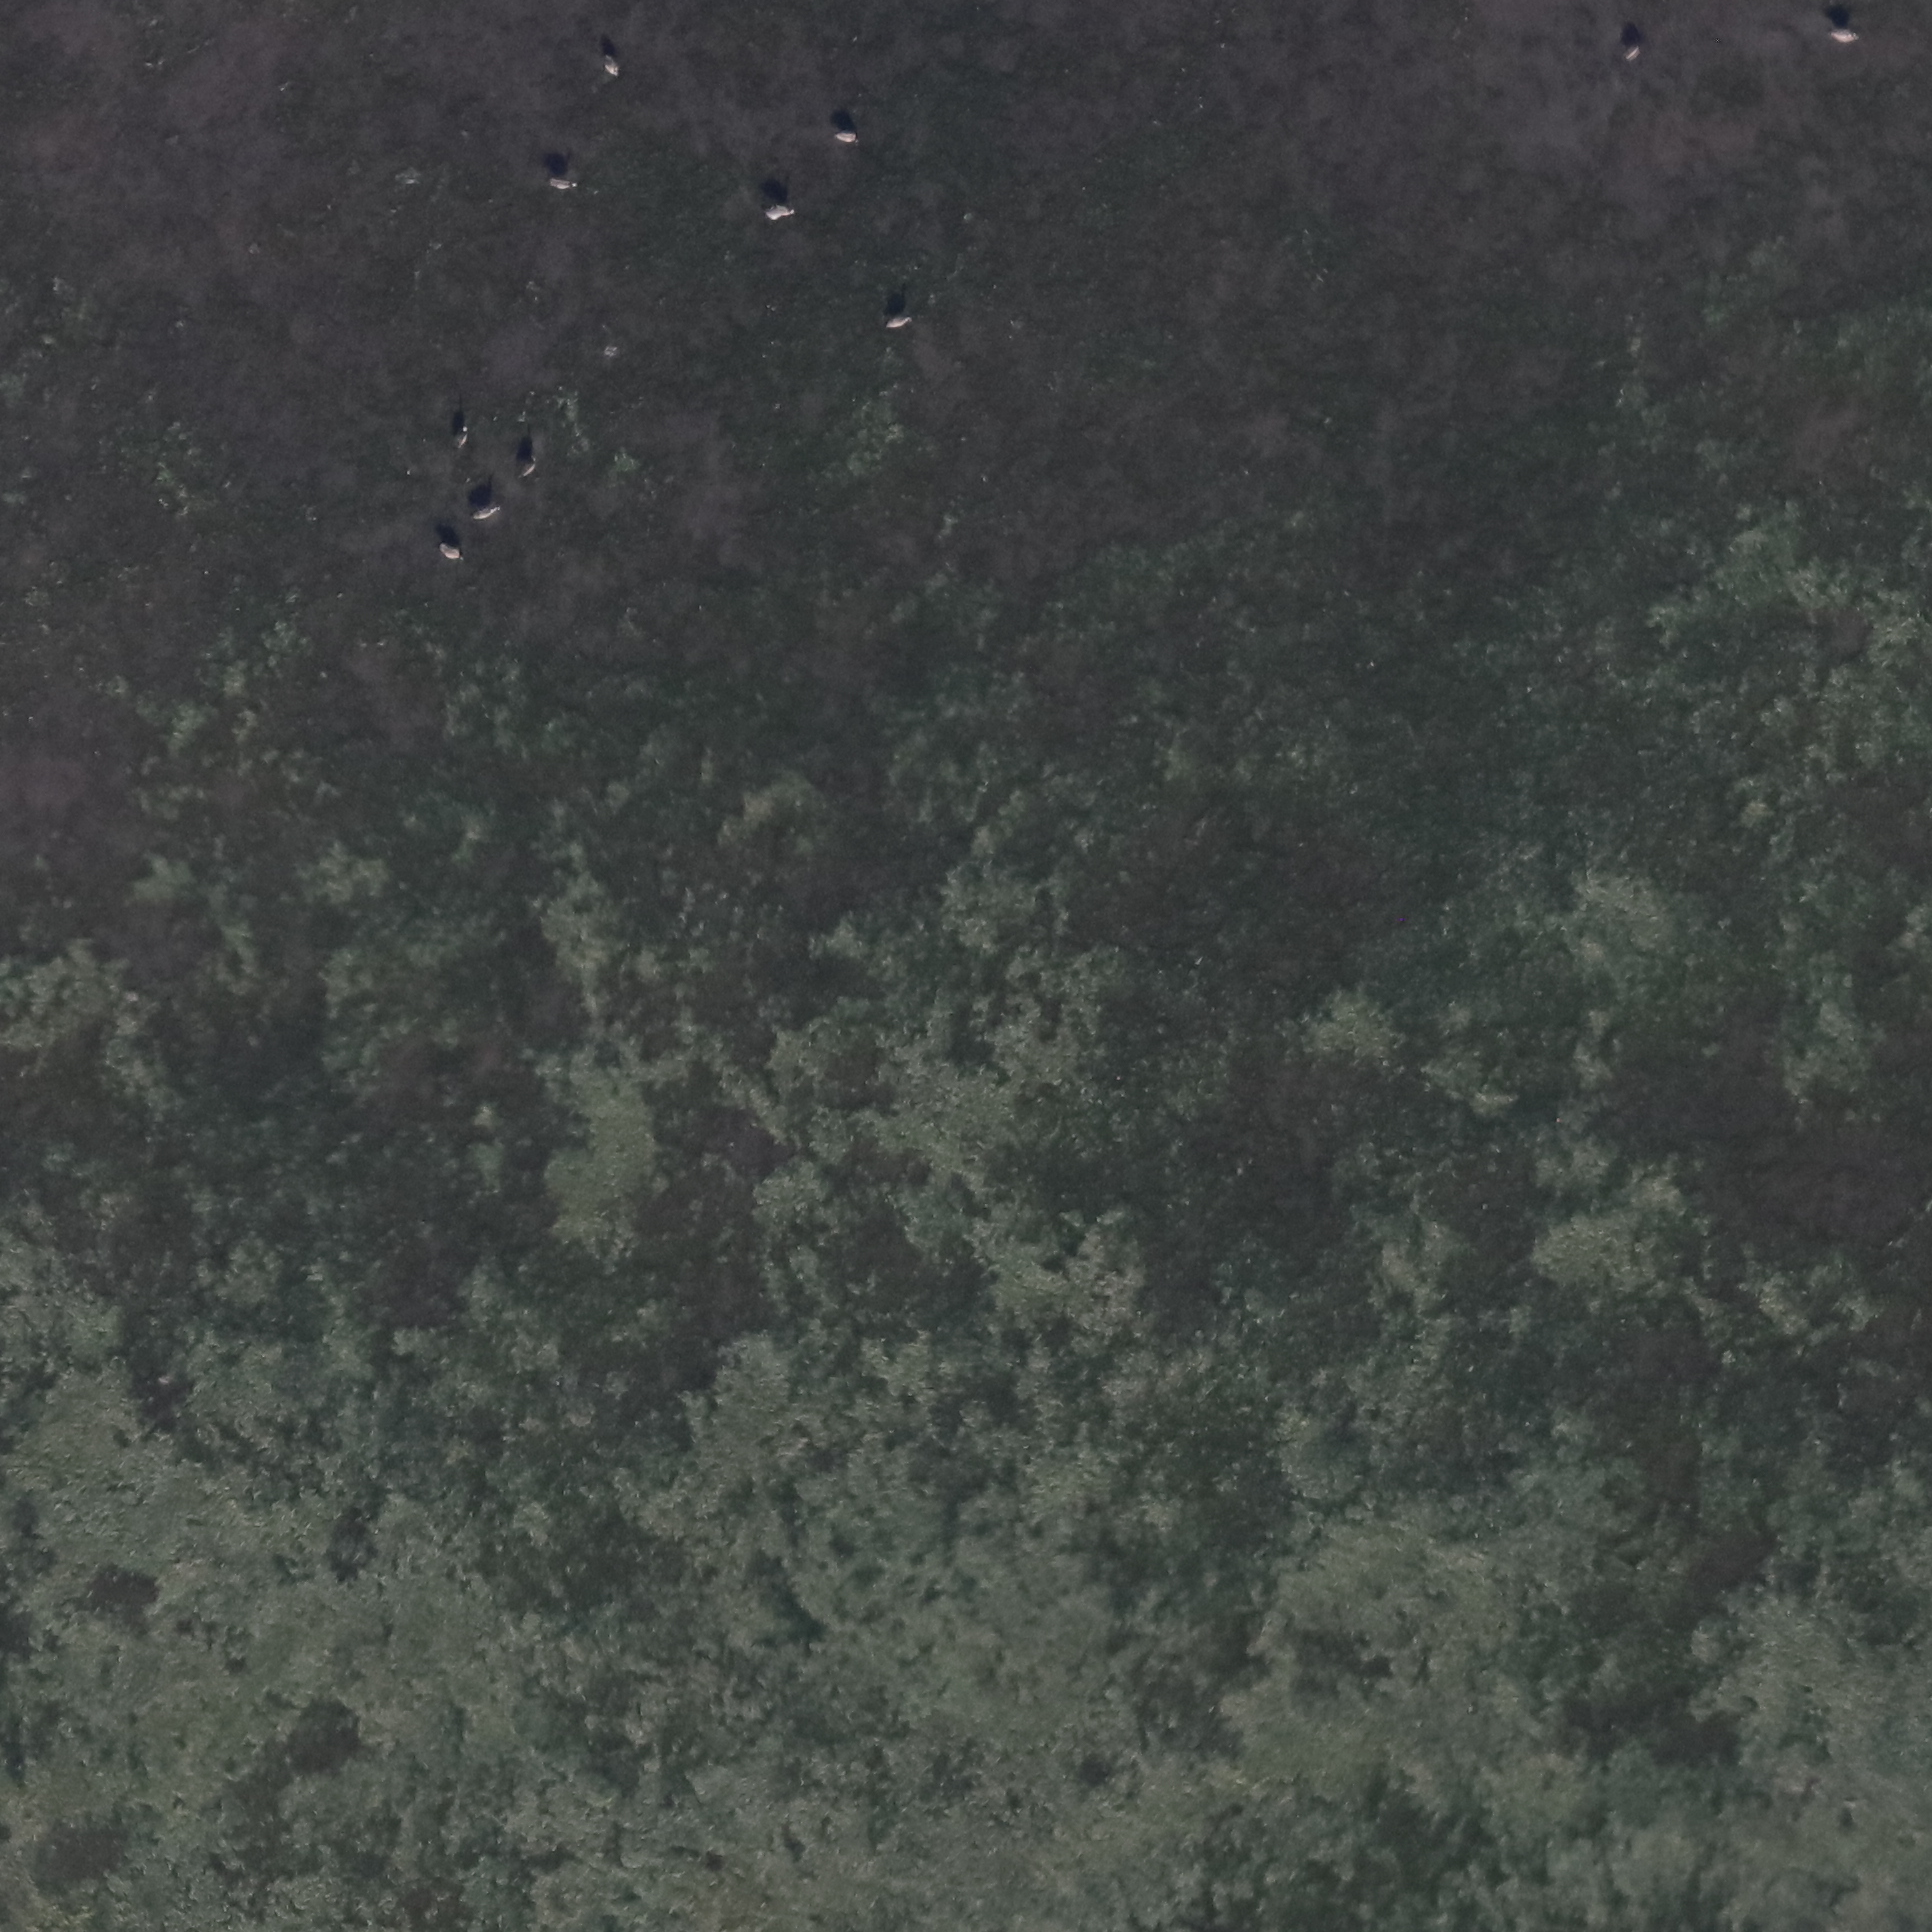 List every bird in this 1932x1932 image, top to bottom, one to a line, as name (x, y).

Canada goose (1845, 35)
Canada goose (1632, 52)
Canada goose (613, 65)
Canada goose (847, 138)
Canada goose (563, 181)
Canada goose (778, 211)
Canada goose (899, 321)
Canada goose (461, 439)
Canada goose (526, 467)
Canada goose (484, 512)
Canada goose (450, 551)